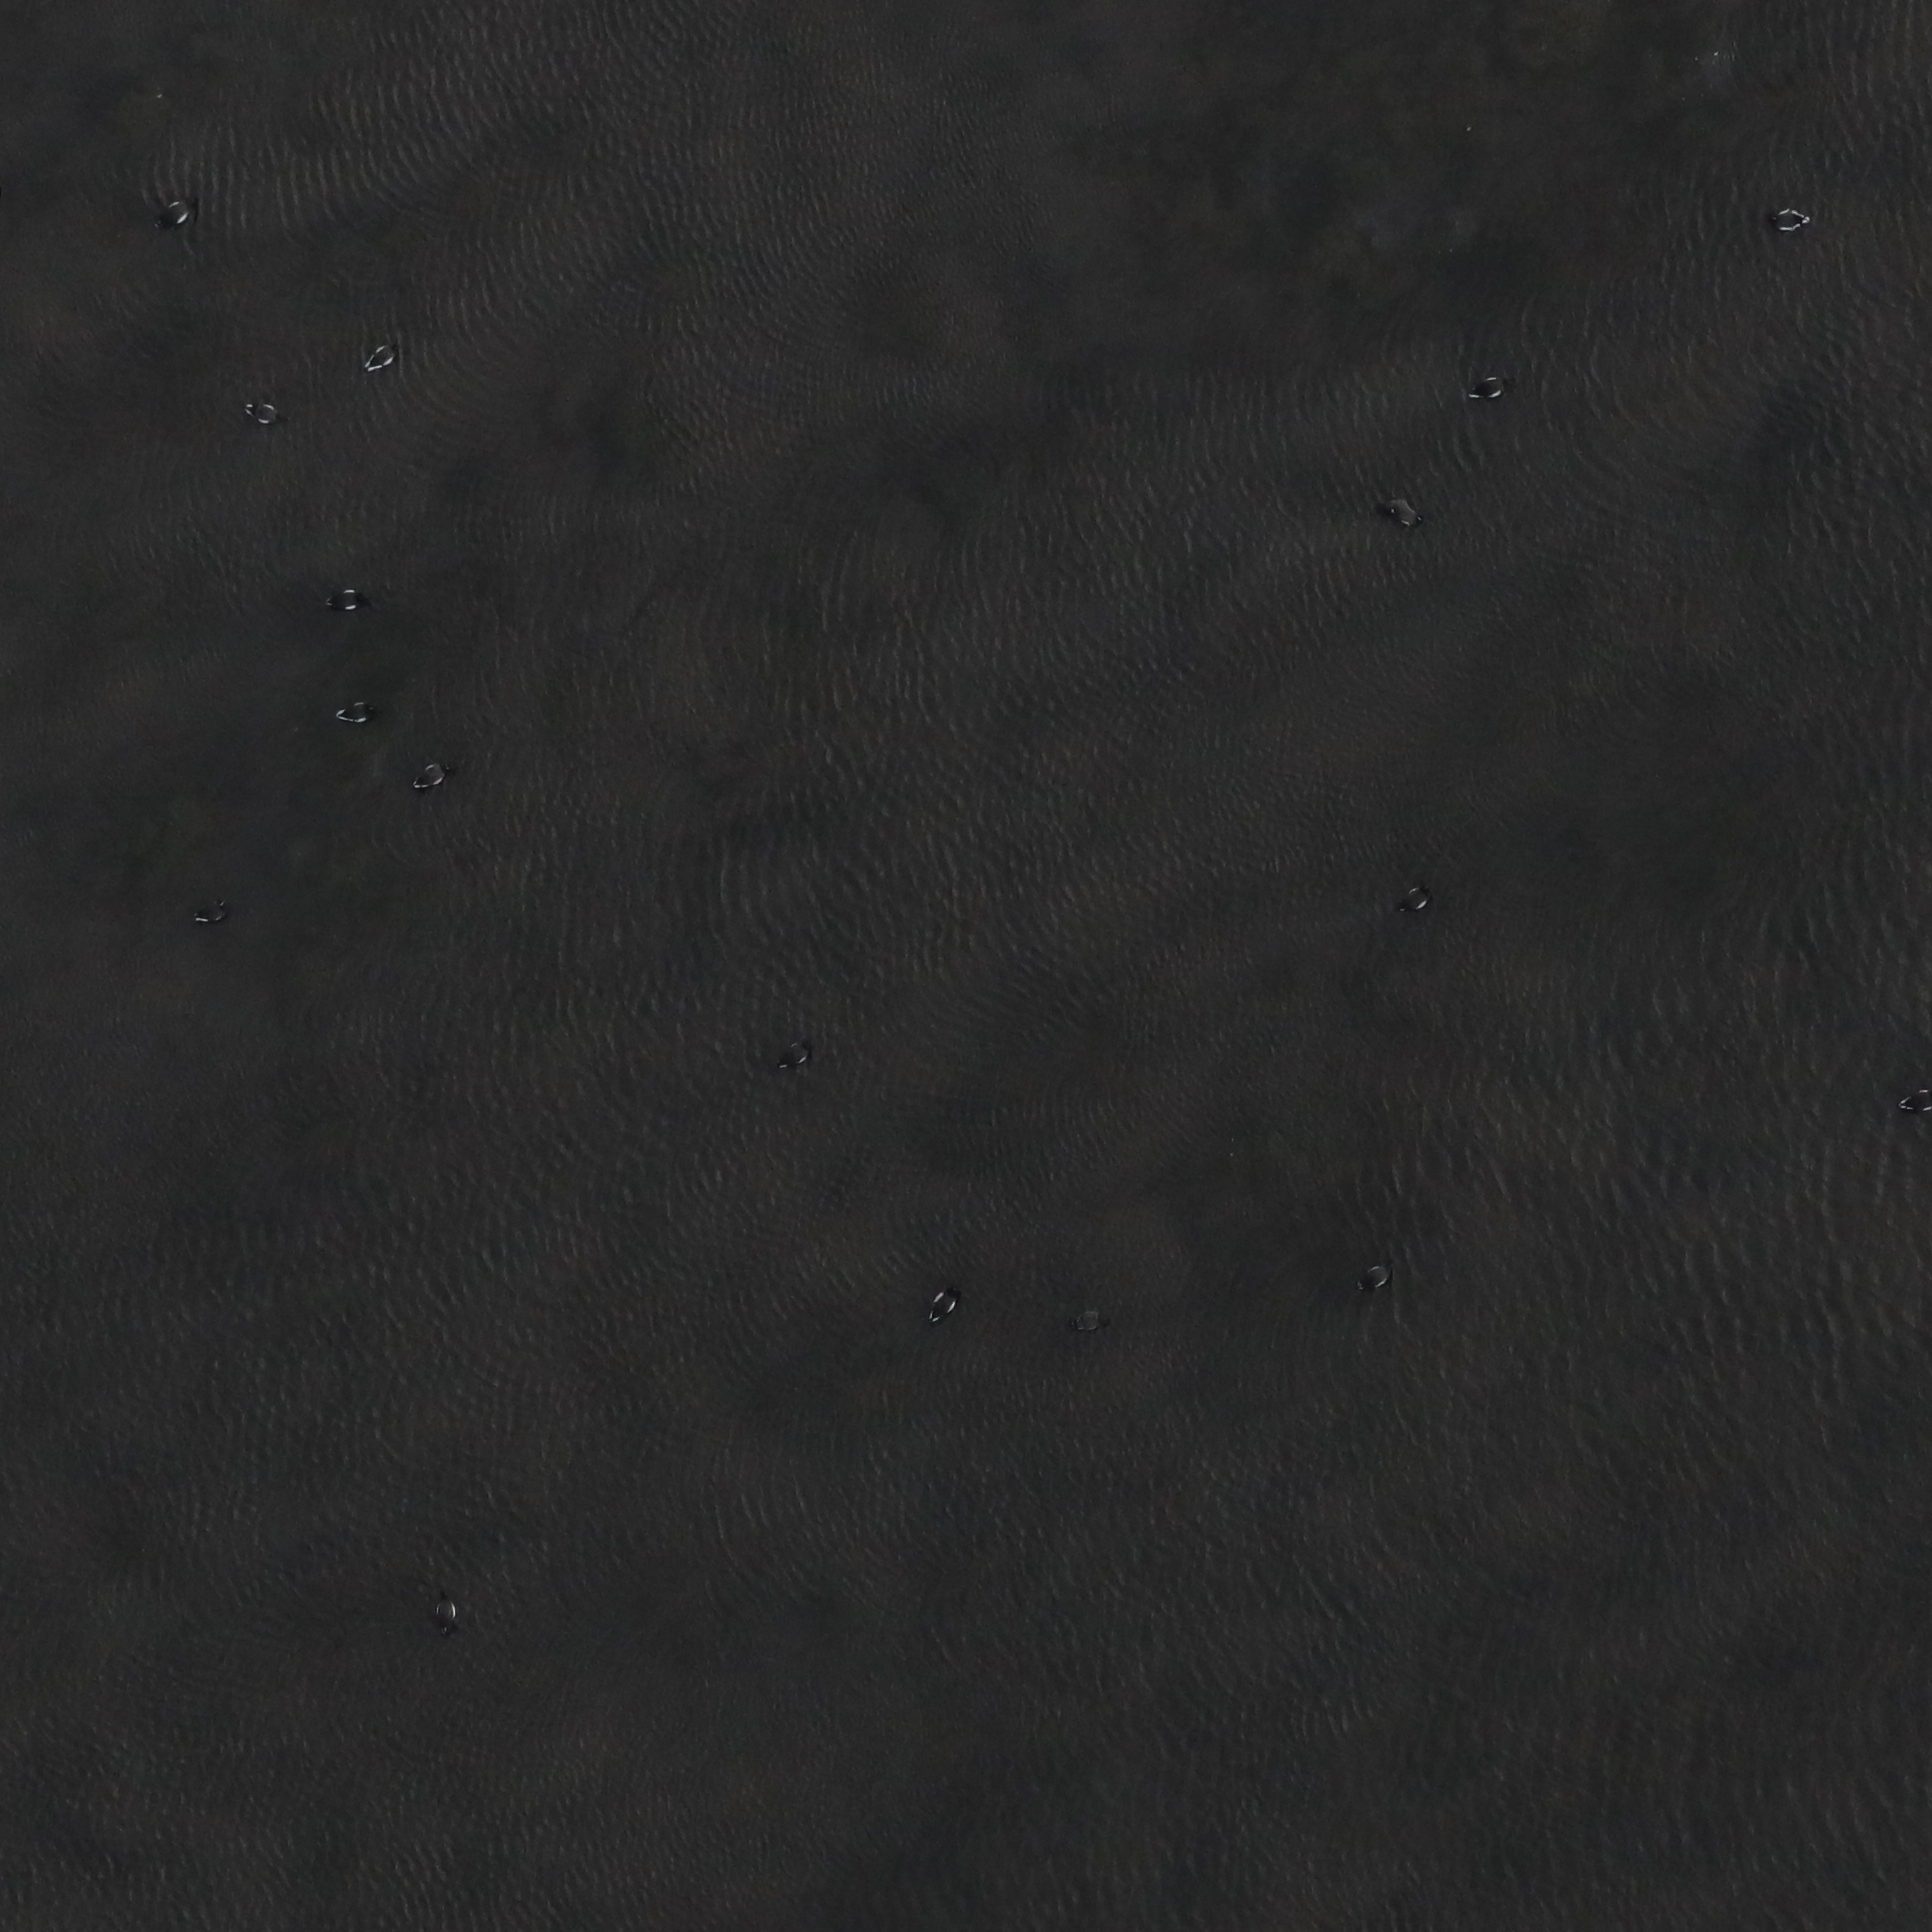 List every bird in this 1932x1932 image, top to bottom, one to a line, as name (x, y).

brant (180, 211)
brant (1787, 220)
brant (382, 355)
brant (1488, 386)
brant (264, 412)
brant (1405, 509)
brant (348, 599)
brant (355, 712)
brant (430, 777)
brant (1414, 898)
brant (211, 911)
brant (795, 1055)
brant (1920, 1100)
brant (1378, 1277)
brant (943, 1305)
brant (1088, 1319)
brant (448, 1611)